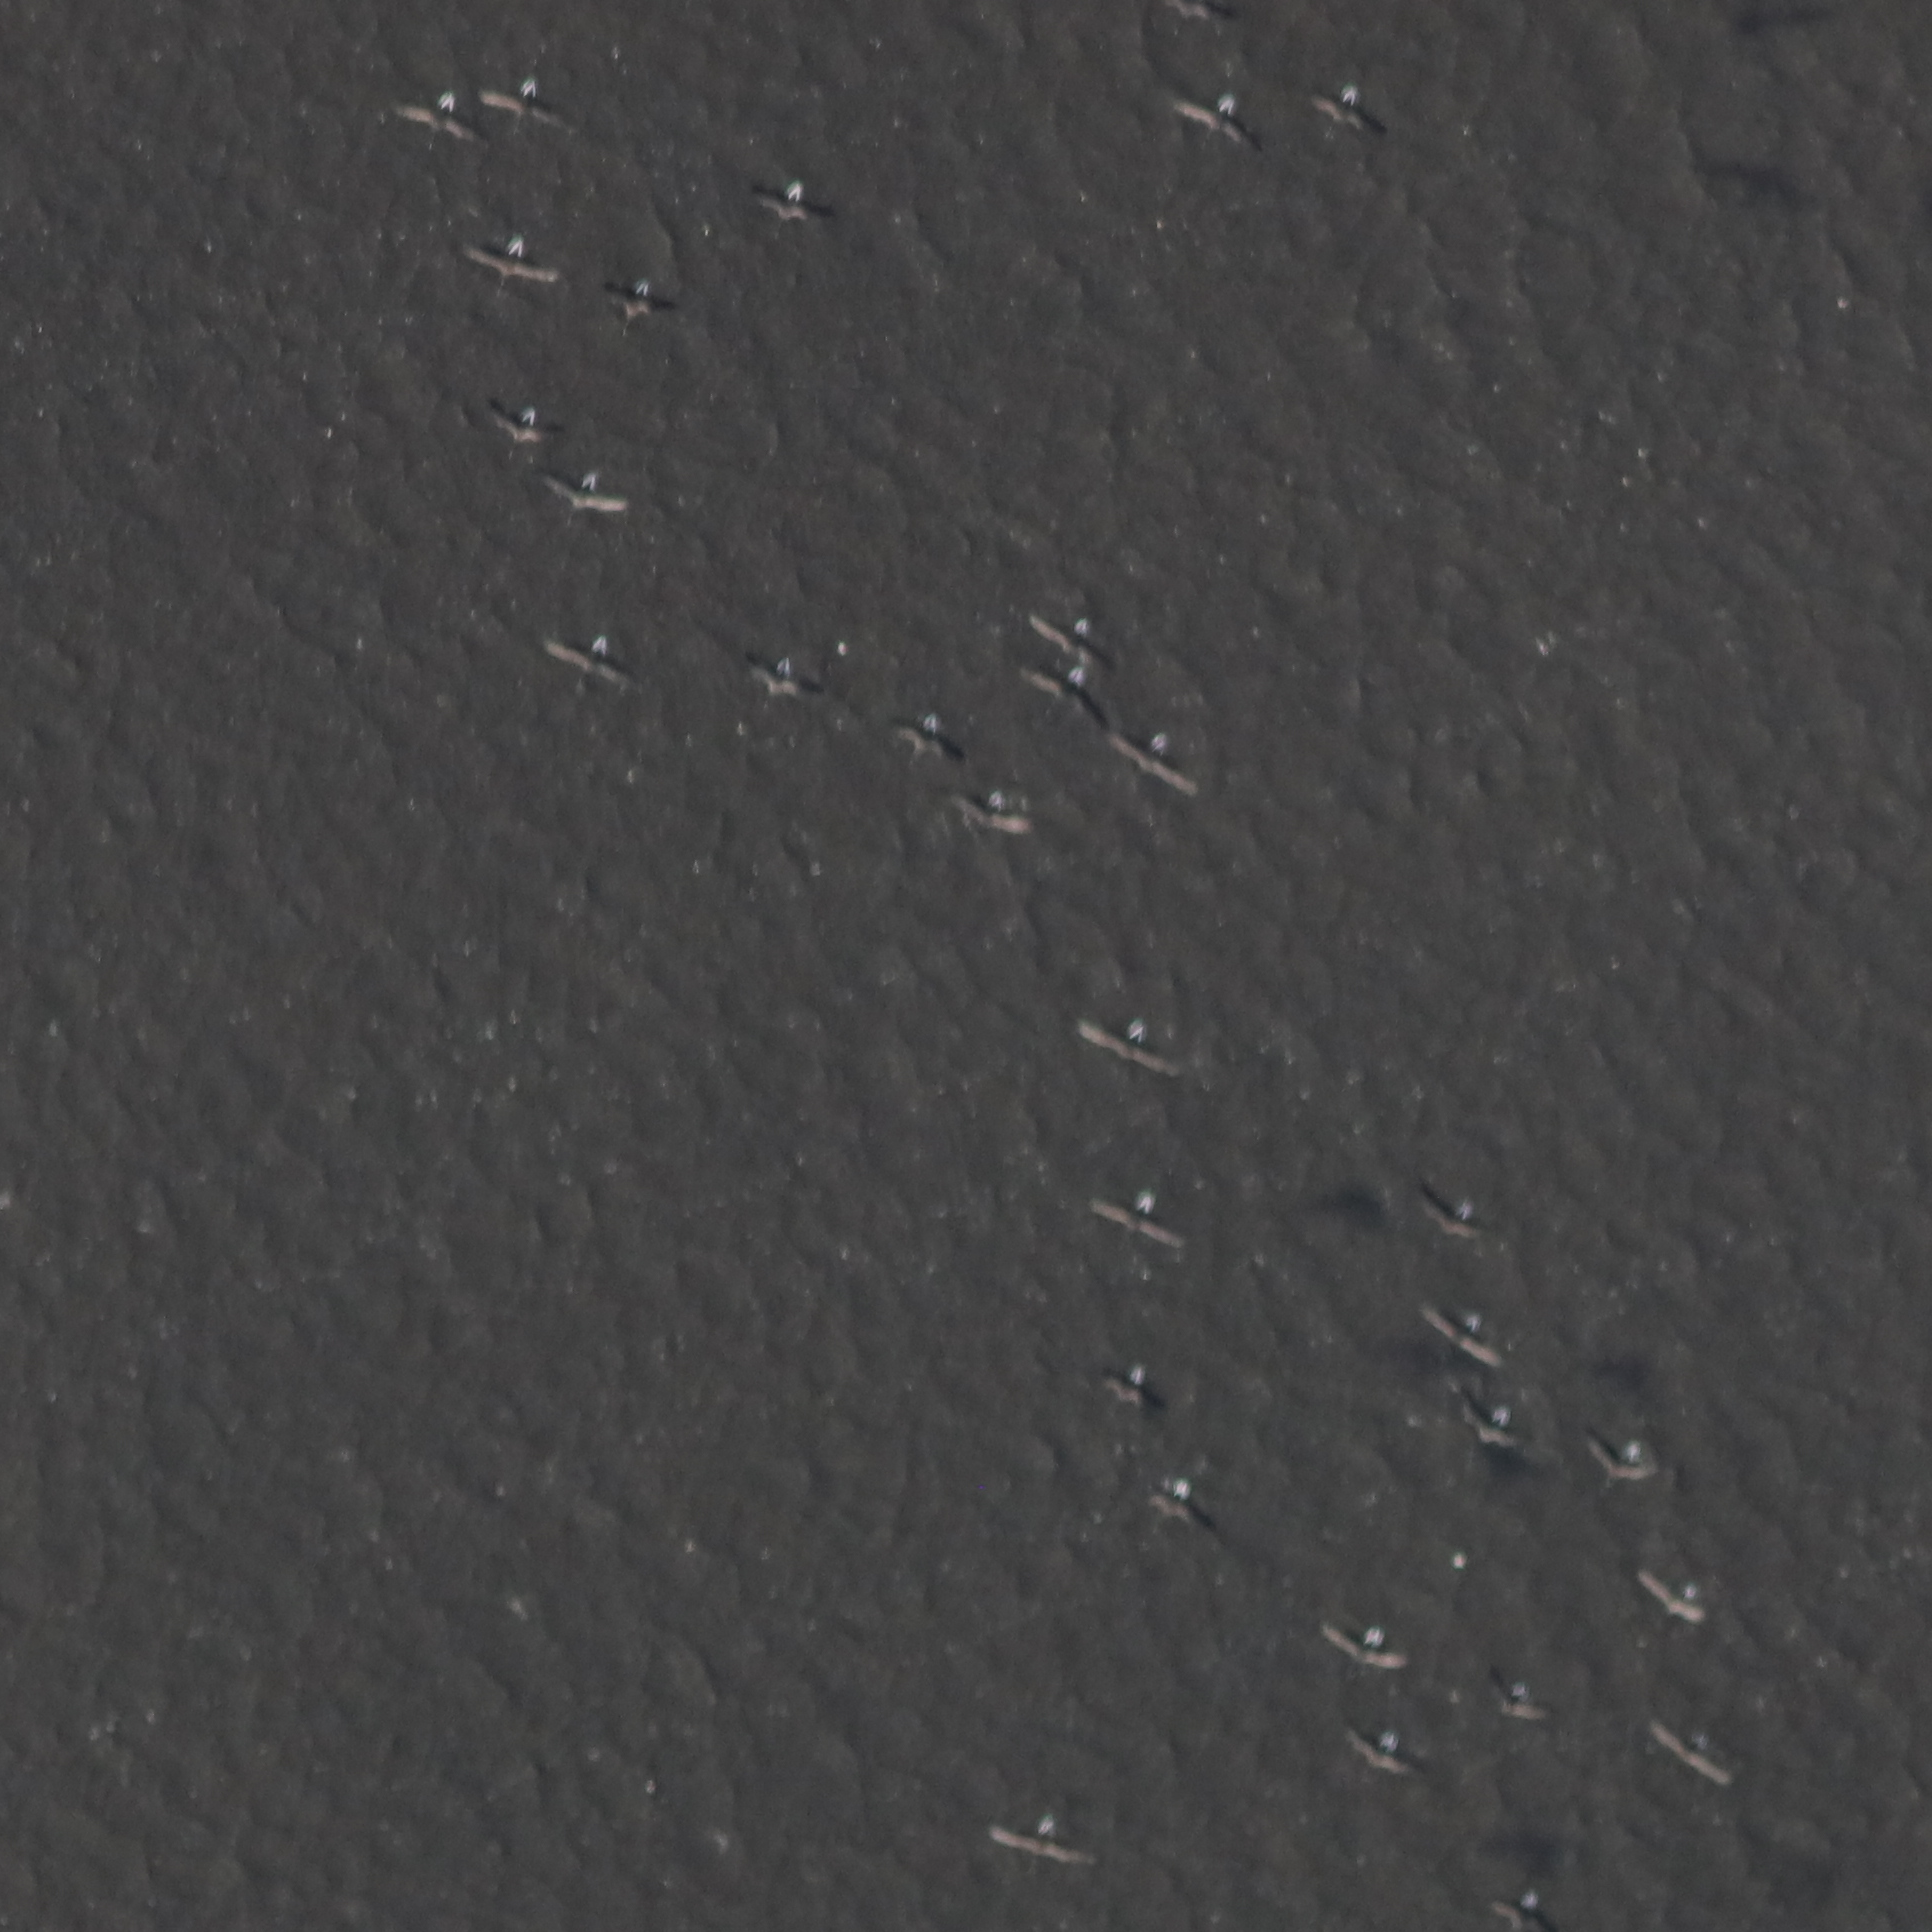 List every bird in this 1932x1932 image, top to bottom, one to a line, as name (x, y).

brant (527, 101)
brant (1342, 111)
brant (1218, 118)
brant (438, 127)
brant (785, 210)
brant (507, 268)
brant (637, 305)
brant (519, 430)
brant (582, 499)
brant (1070, 638)
brant (589, 665)
brant (776, 687)
brant (1068, 698)
brant (925, 740)
brant (1153, 759)
brant (987, 809)
brant (1131, 1051)
brant (1132, 1224)
brant (1454, 1225)
brant (1461, 1339)
brant (1123, 1385)
brant (1490, 1423)
brant (1617, 1466)
brant (1175, 1511)
brant (1677, 1603)
brant (1368, 1655)
brant (1513, 1704)
brant (1687, 1750)
brant (1381, 1756)
brant (1041, 1846)
brant (1519, 1917)